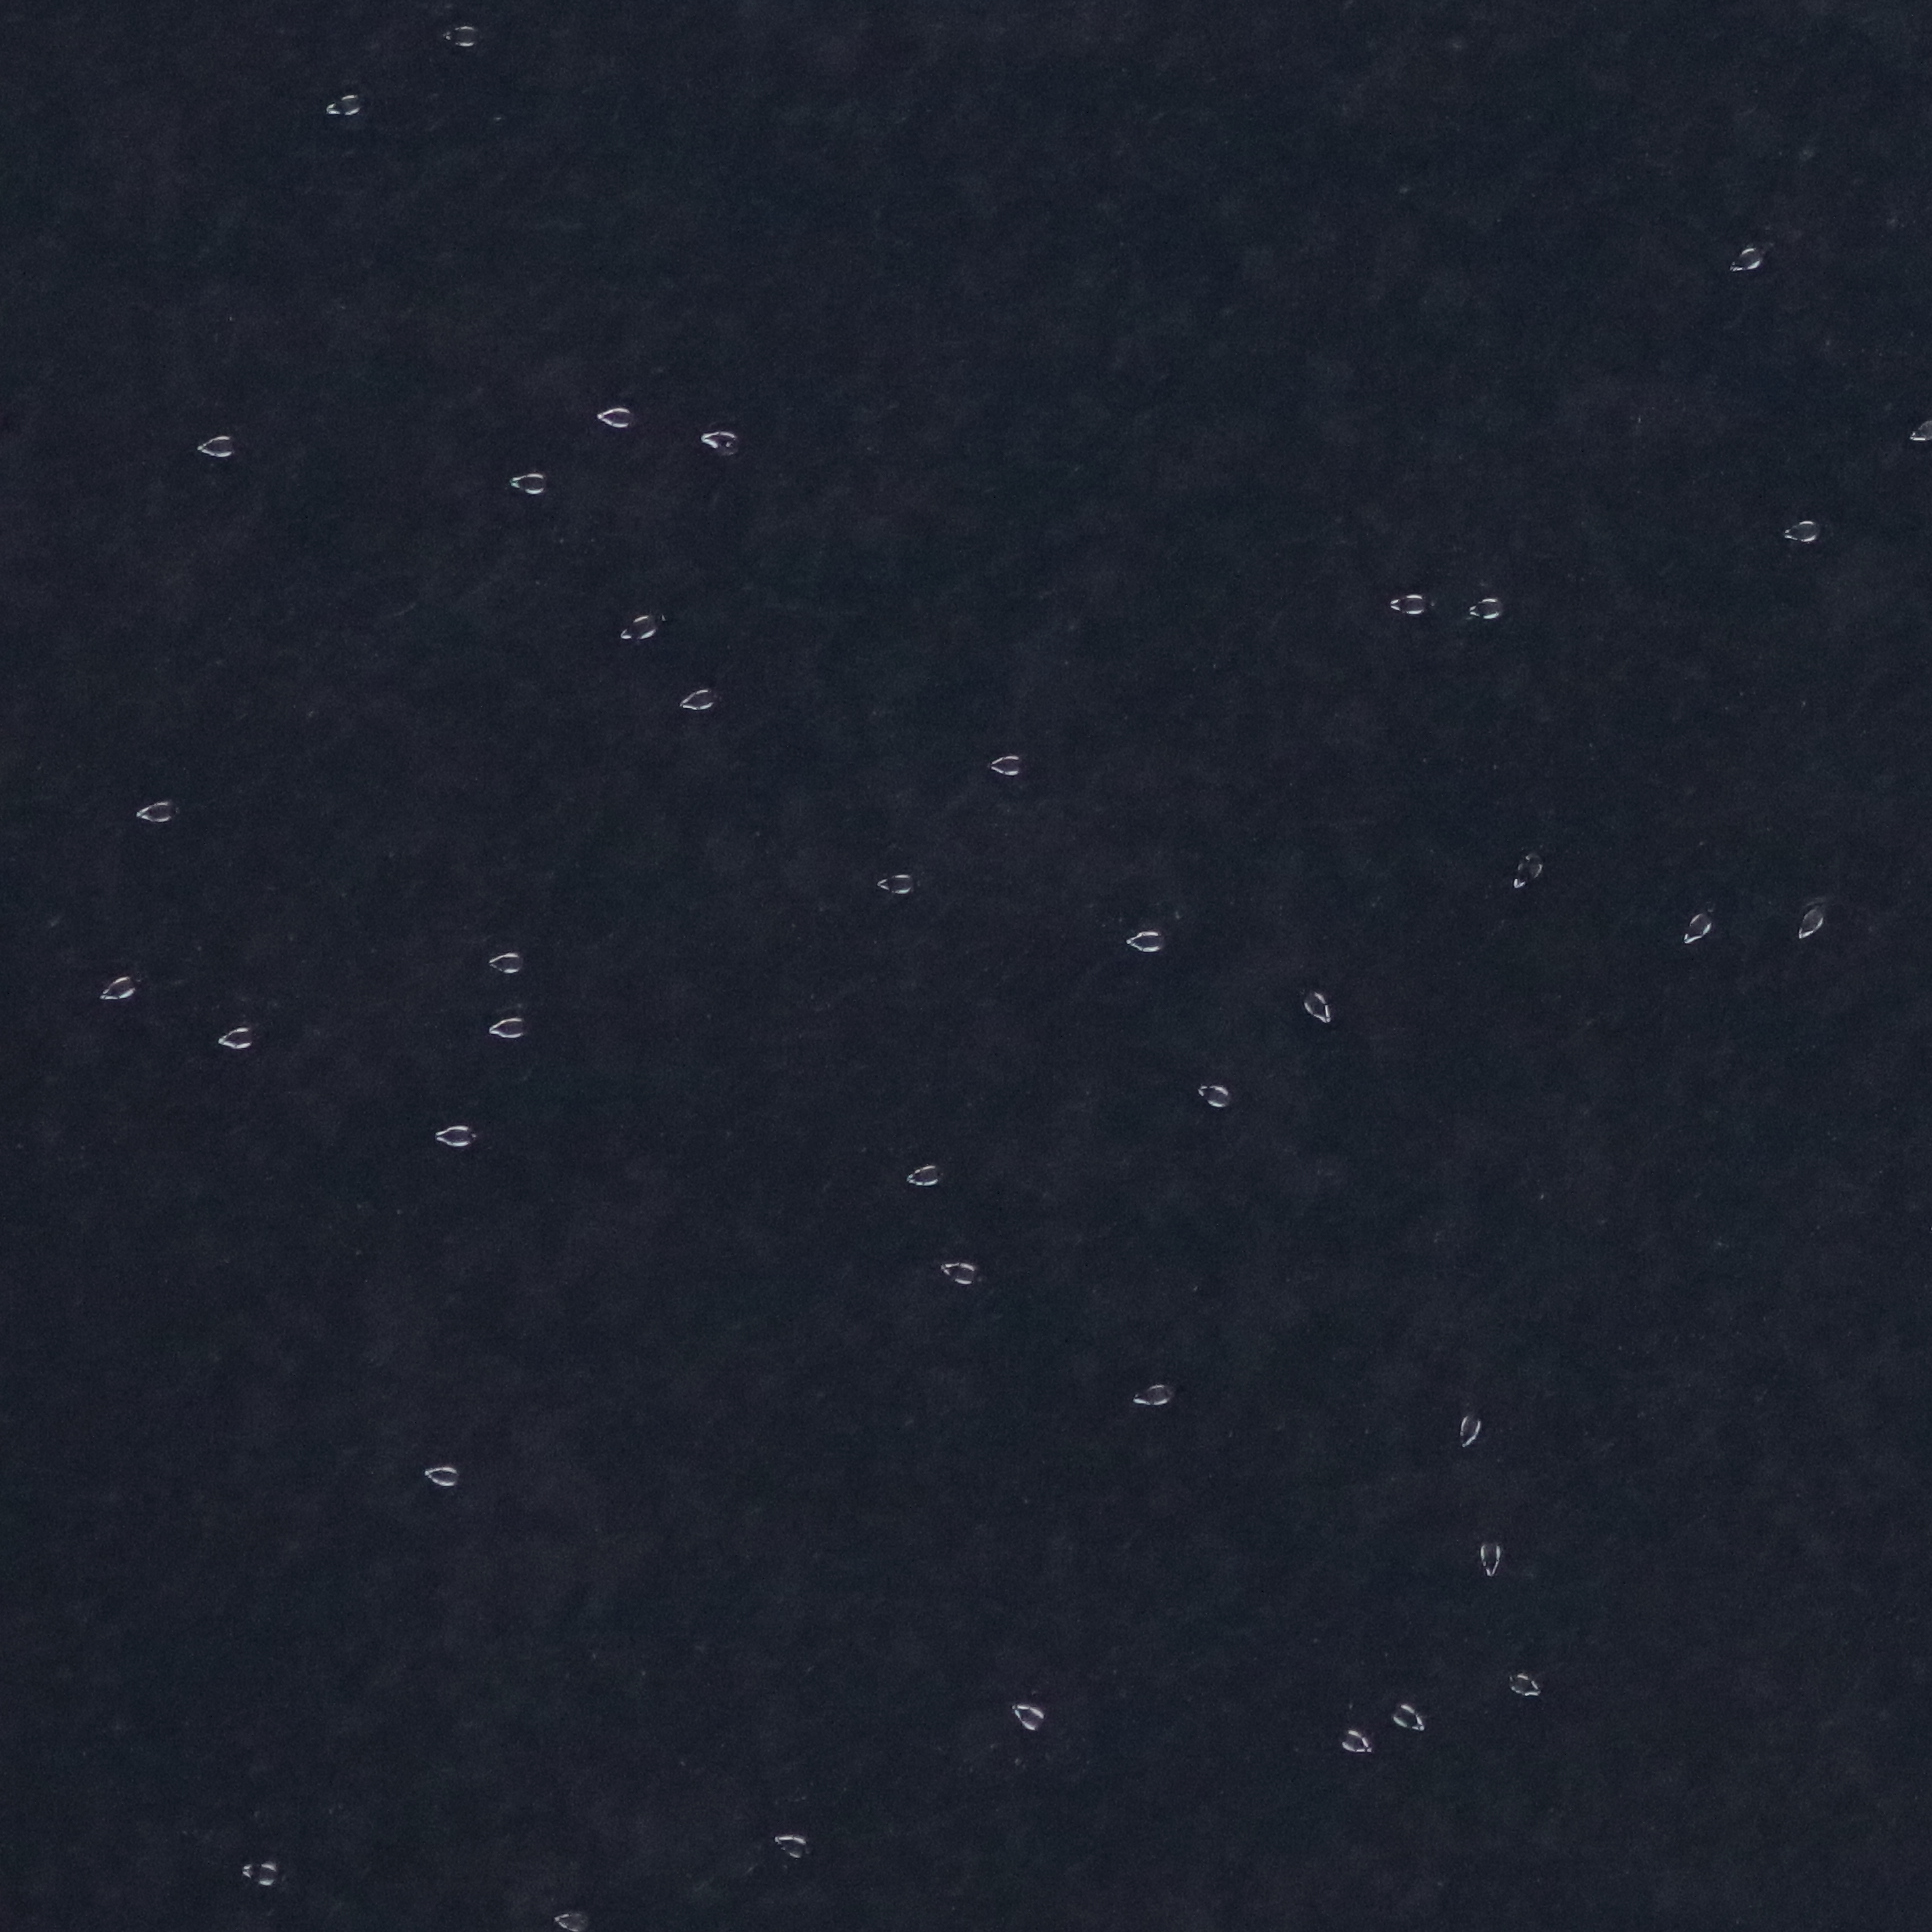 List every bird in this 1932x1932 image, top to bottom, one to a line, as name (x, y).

brant (465, 36)
brant (347, 105)
brant (1749, 258)
brant (618, 416)
brant (1929, 429)
brant (721, 437)
brant (220, 445)
brant (533, 483)
brant (1803, 530)
brant (1413, 603)
brant (1488, 609)
brant (643, 626)
brant (700, 700)
brant (1008, 764)
brant (158, 811)
brant (1528, 871)
brant (899, 884)
brant (1811, 918)
brant (1700, 924)
brant (1149, 940)
brant (508, 962)
brant (121, 988)
brant (1317, 1005)
brant (510, 1024)
brant (239, 1038)
brant (1216, 1096)
brant (459, 1135)
brant (927, 1176)
brant (963, 1273)
brant (1156, 1395)
brant (1470, 1427)
brant (445, 1476)
brant (1490, 1557)
brant (1523, 1684)
brant (1031, 1716)
brant (1406, 1717)
brant (1354, 1740)
brant (793, 1846)
brant (264, 1874)
brant (575, 1922)